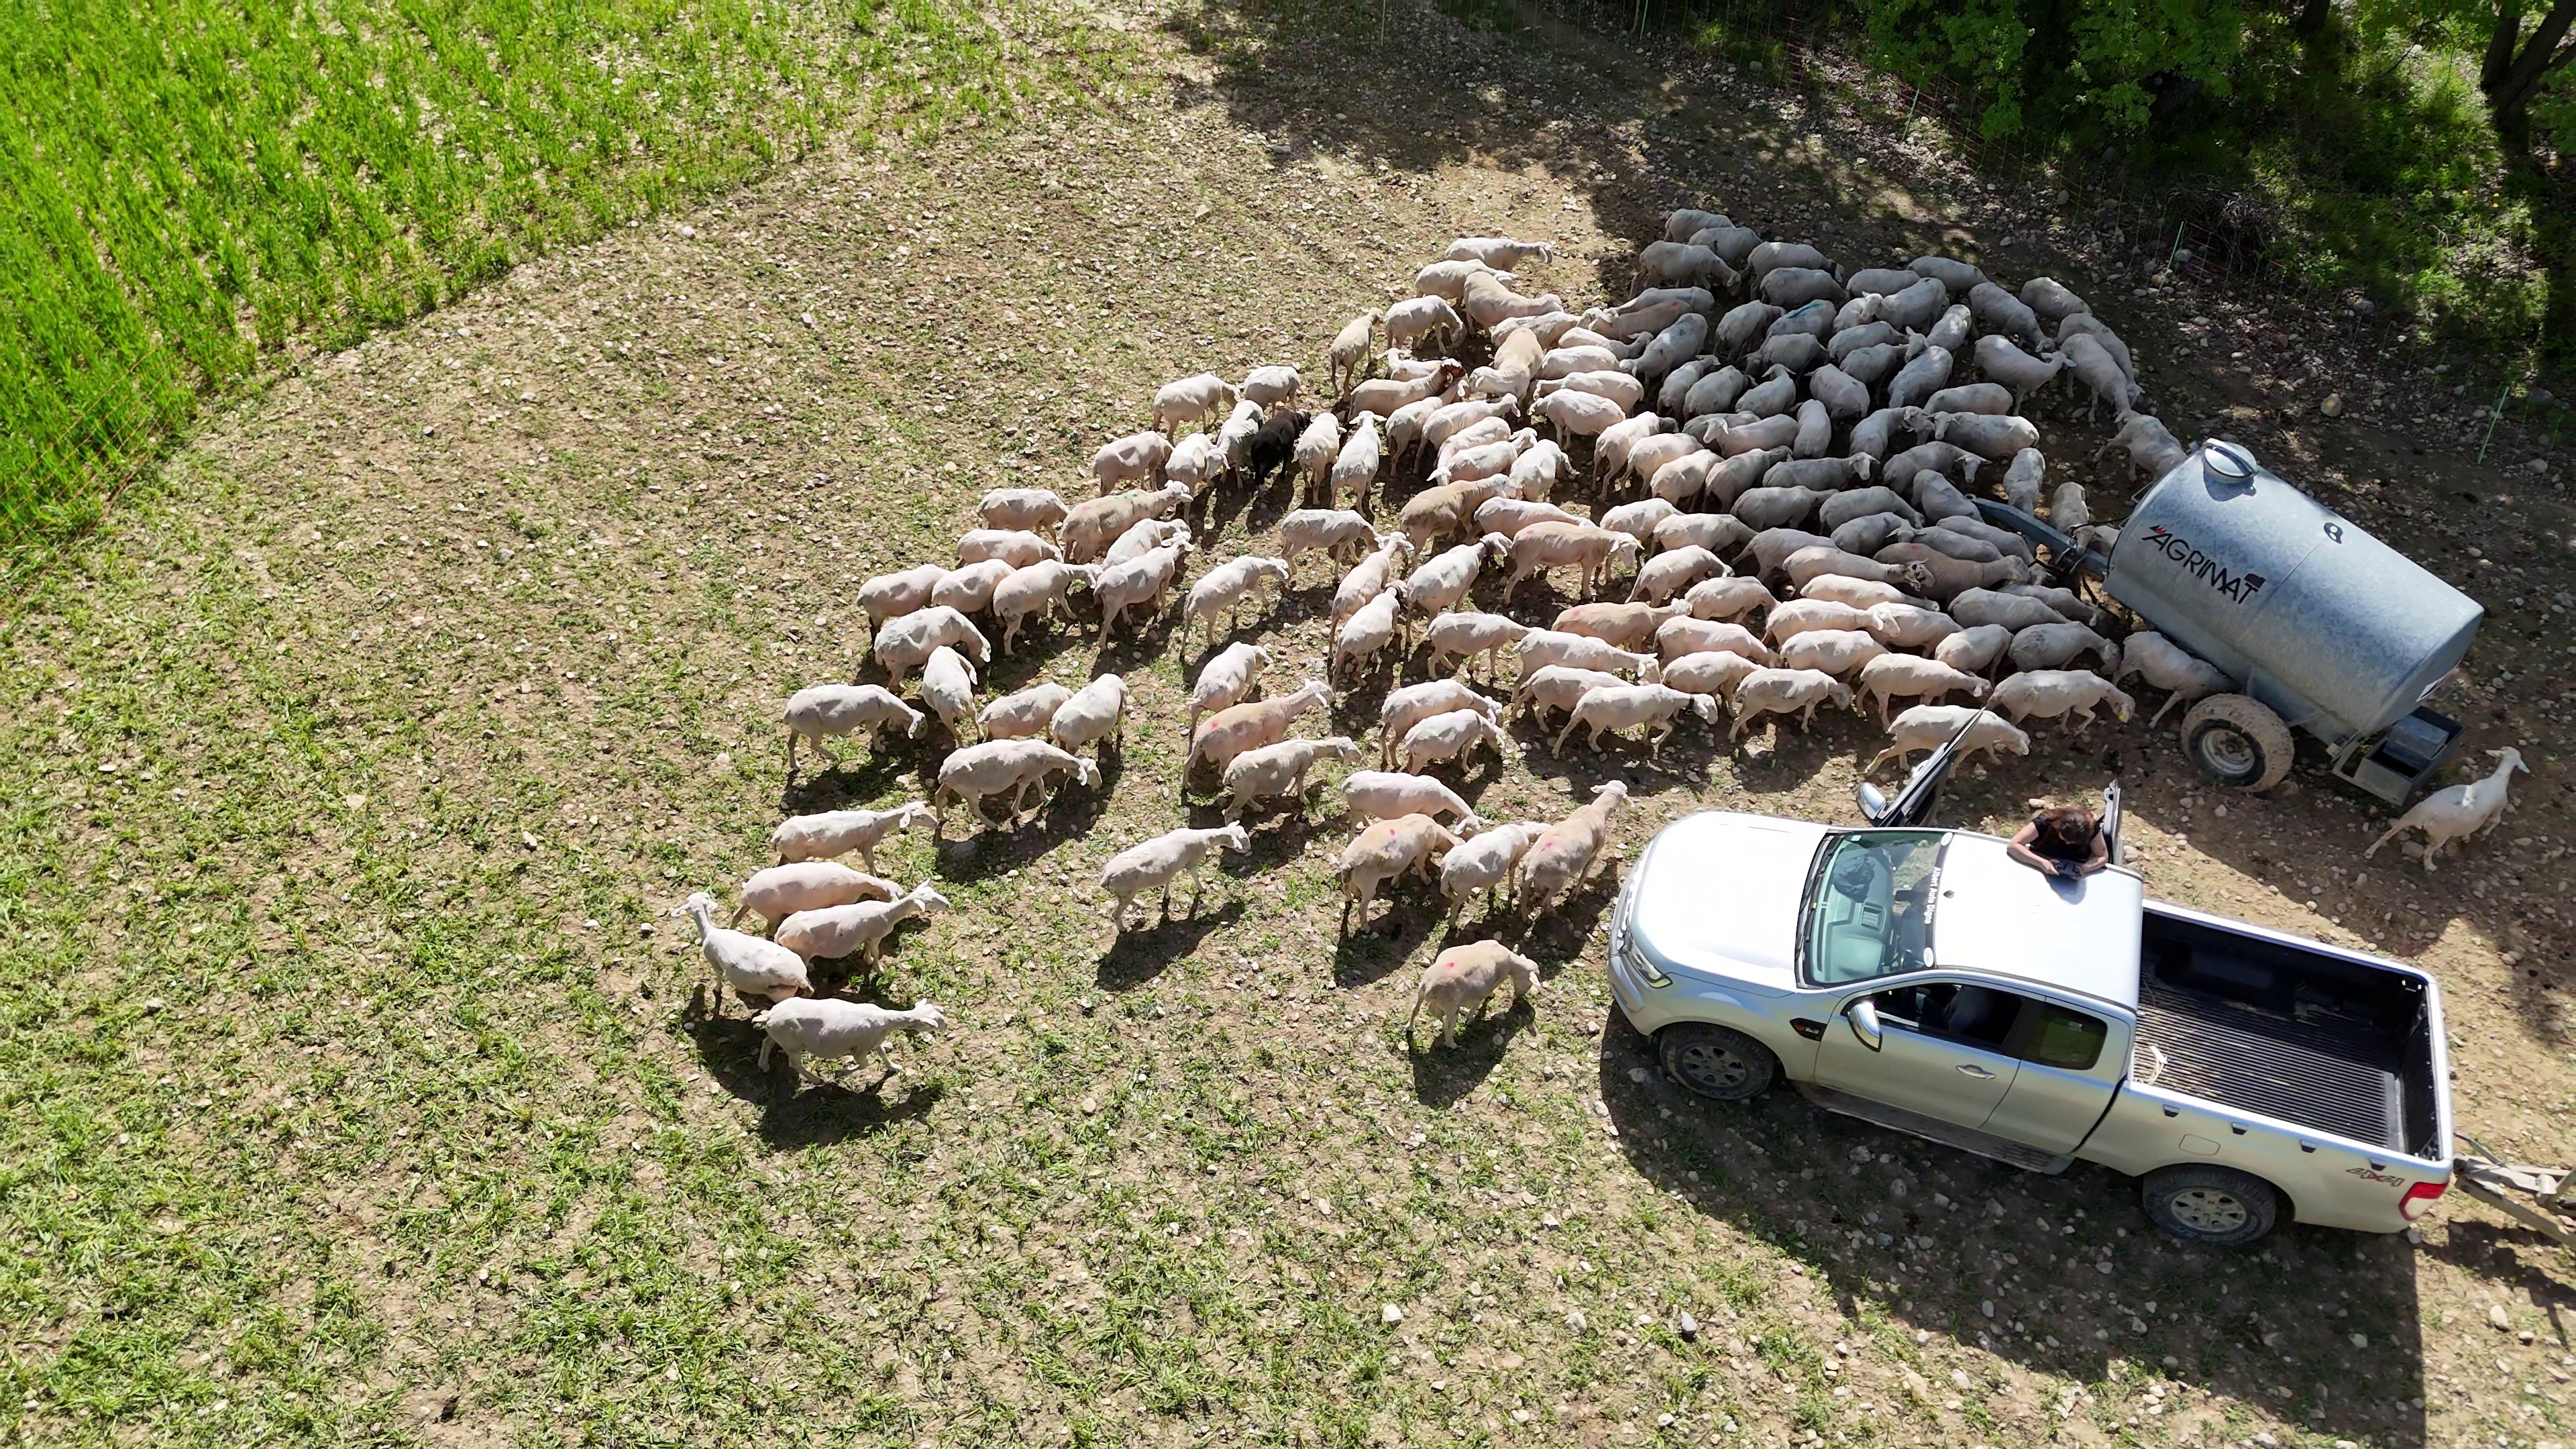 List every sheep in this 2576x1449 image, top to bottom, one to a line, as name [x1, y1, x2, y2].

sheep [1663, 209, 1737, 244]
sheep [1687, 227, 1763, 263]
sheep [1443, 237, 1553, 272]
sheep [1629, 240, 1742, 299]
sheep [1741, 241, 1846, 301]
sheep [1905, 255, 1990, 295]
sheep [1414, 258, 1519, 311]
sheep [1760, 267, 1852, 311]
sheep [1846, 268, 1921, 297]
sheep [1463, 271, 1564, 338]
sheep [2019, 277, 2094, 323]
sheep [1861, 277, 1950, 332]
sheep [1969, 282, 2058, 352]
sheep [1603, 285, 1715, 328]
sheep [1384, 295, 1467, 354]
sheep [1575, 299, 1695, 345]
sheep [1742, 298, 1837, 374]
sheep [1714, 299, 1786, 363]
sheep [1904, 304, 1972, 364]
sheep [1329, 306, 1389, 404]
sheep [1491, 307, 1613, 351]
sheep [1619, 313, 1708, 396]
sheep [2057, 312, 2147, 407]
sheep [1828, 320, 1909, 365]
sheep [1558, 326, 1654, 361]
sheep [1469, 328, 1544, 423]
sheep [1764, 332, 1829, 388]
sheep [2061, 333, 2132, 432]
sheep [1973, 334, 2078, 416]
sheep [1839, 343, 1909, 405]
sheep [1532, 345, 1620, 380]
sheep [1887, 346, 1954, 409]
sheep [1374, 347, 1443, 380]
sheep [1657, 354, 1721, 422]
sheep [1339, 358, 1469, 447]
sheep [1735, 363, 1797, 420]
sheep [1805, 363, 1871, 436]
sheep [1682, 365, 1759, 424]
sheep [1242, 366, 1301, 419]
sheep [1533, 370, 1645, 415]
sheep [1151, 373, 1242, 447]
sheep [1385, 378, 1470, 476]
sheep [1908, 382, 2014, 446]
sheep [1526, 388, 1626, 453]
sheep [1412, 393, 1521, 475]
sheep [1204, 399, 1265, 492]
sheep [1788, 399, 1831, 459]
sheep [1848, 405, 1929, 487]
sheep [1682, 409, 1761, 451]
sheep [2092, 409, 2188, 485]
sheep [1329, 410, 1388, 519]
sheep [1592, 411, 1679, 502]
sheep [1251, 411, 1313, 493]
sheep [1923, 411, 2039, 461]
sheep [1298, 413, 1347, 505]
sheep [1703, 414, 1799, 458]
sheep [1426, 416, 1511, 487]
sheep [1449, 427, 1538, 482]
sheep [1092, 430, 1175, 497]
sheep [1164, 433, 1217, 496]
sheep [1619, 433, 1705, 500]
sheep [1509, 438, 1581, 502]
sheep [1883, 440, 1993, 496]
sheep [1702, 445, 1795, 512]
sheep [2003, 446, 2046, 518]
sheep [1650, 448, 1724, 514]
sheep [1762, 451, 1882, 491]
sheep [1910, 468, 1987, 525]
sheep [1401, 473, 1517, 580]
sheep [1061, 480, 1194, 564]
sheep [2051, 481, 2108, 555]
sheep [1728, 485, 1841, 528]
sheep [1818, 486, 1925, 535]
sheep [976, 487, 1070, 553]
sheep [1474, 496, 1598, 542]
sheep [1599, 496, 1688, 550]
sheep [1280, 508, 1382, 582]
sheep [1829, 511, 1926, 553]
sheep [1649, 513, 1761, 558]
sheep [1936, 516, 2057, 586]
sheep [1101, 518, 1192, 570]
sheep [1503, 521, 1645, 608]
sheep [1912, 526, 2003, 563]
sheep [1729, 527, 1839, 583]
sheep [954, 528, 1064, 571]
sheep [1094, 531, 1195, 651]
sheep [1327, 532, 1416, 661]
sheep [1406, 531, 1513, 645]
sheep [1873, 542, 2032, 600]
sheep [1625, 544, 1736, 608]
sheep [1781, 544, 1936, 592]
sheep [1180, 556, 1292, 657]
sheep [931, 559, 1018, 614]
sheep [993, 559, 1103, 657]
sheep [856, 564, 953, 644]
sheep [1800, 573, 1941, 611]
sheep [1686, 576, 1782, 624]
sheep [1330, 579, 1408, 702]
sheep [1995, 580, 2109, 626]
sheep [1948, 586, 2072, 636]
sheep [1766, 598, 1900, 647]
sheep [1550, 598, 1692, 653]
sheep [1867, 601, 1965, 658]
sheep [874, 604, 992, 693]
sheep [1423, 612, 1546, 681]
sheep [1652, 614, 1790, 672]
sheep [2007, 621, 2122, 675]
sheep [1934, 624, 2015, 705]
sheep [1779, 629, 1893, 683]
sheep [1510, 631, 1661, 703]
sheep [2112, 630, 2242, 729]
sheep [1186, 639, 1274, 754]
sheep [921, 646, 984, 740]
sheep [1662, 650, 1770, 719]
sheep [1857, 653, 1994, 732]
sheep [1509, 664, 1637, 735]
sheep [1729, 668, 1855, 745]
sheep [1981, 669, 2136, 738]
sheep [1049, 673, 1132, 756]
sheep [1181, 678, 1334, 791]
sheep [1378, 679, 1503, 771]
sheep [978, 681, 1076, 740]
sheep [1551, 684, 1718, 761]
sheep [782, 684, 929, 772]
sheep [1864, 704, 2031, 780]
sheep [1403, 710, 1507, 776]
sheep [1221, 735, 1362, 827]
sheep [936, 740, 1105, 833]
sheep [2363, 746, 2531, 873]
sheep [1341, 769, 1493, 846]
sheep [1522, 780, 1636, 925]
sheep [772, 801, 942, 877]
sheep [1338, 813, 1467, 934]
sheep [1099, 819, 1252, 932]
sheep [1440, 822, 1551, 931]
sheep [733, 861, 904, 937]
sheep [774, 878, 951, 978]
sheep [673, 892, 815, 1003]
sheep [1406, 939, 1544, 1049]
sheep [752, 997, 948, 1086]